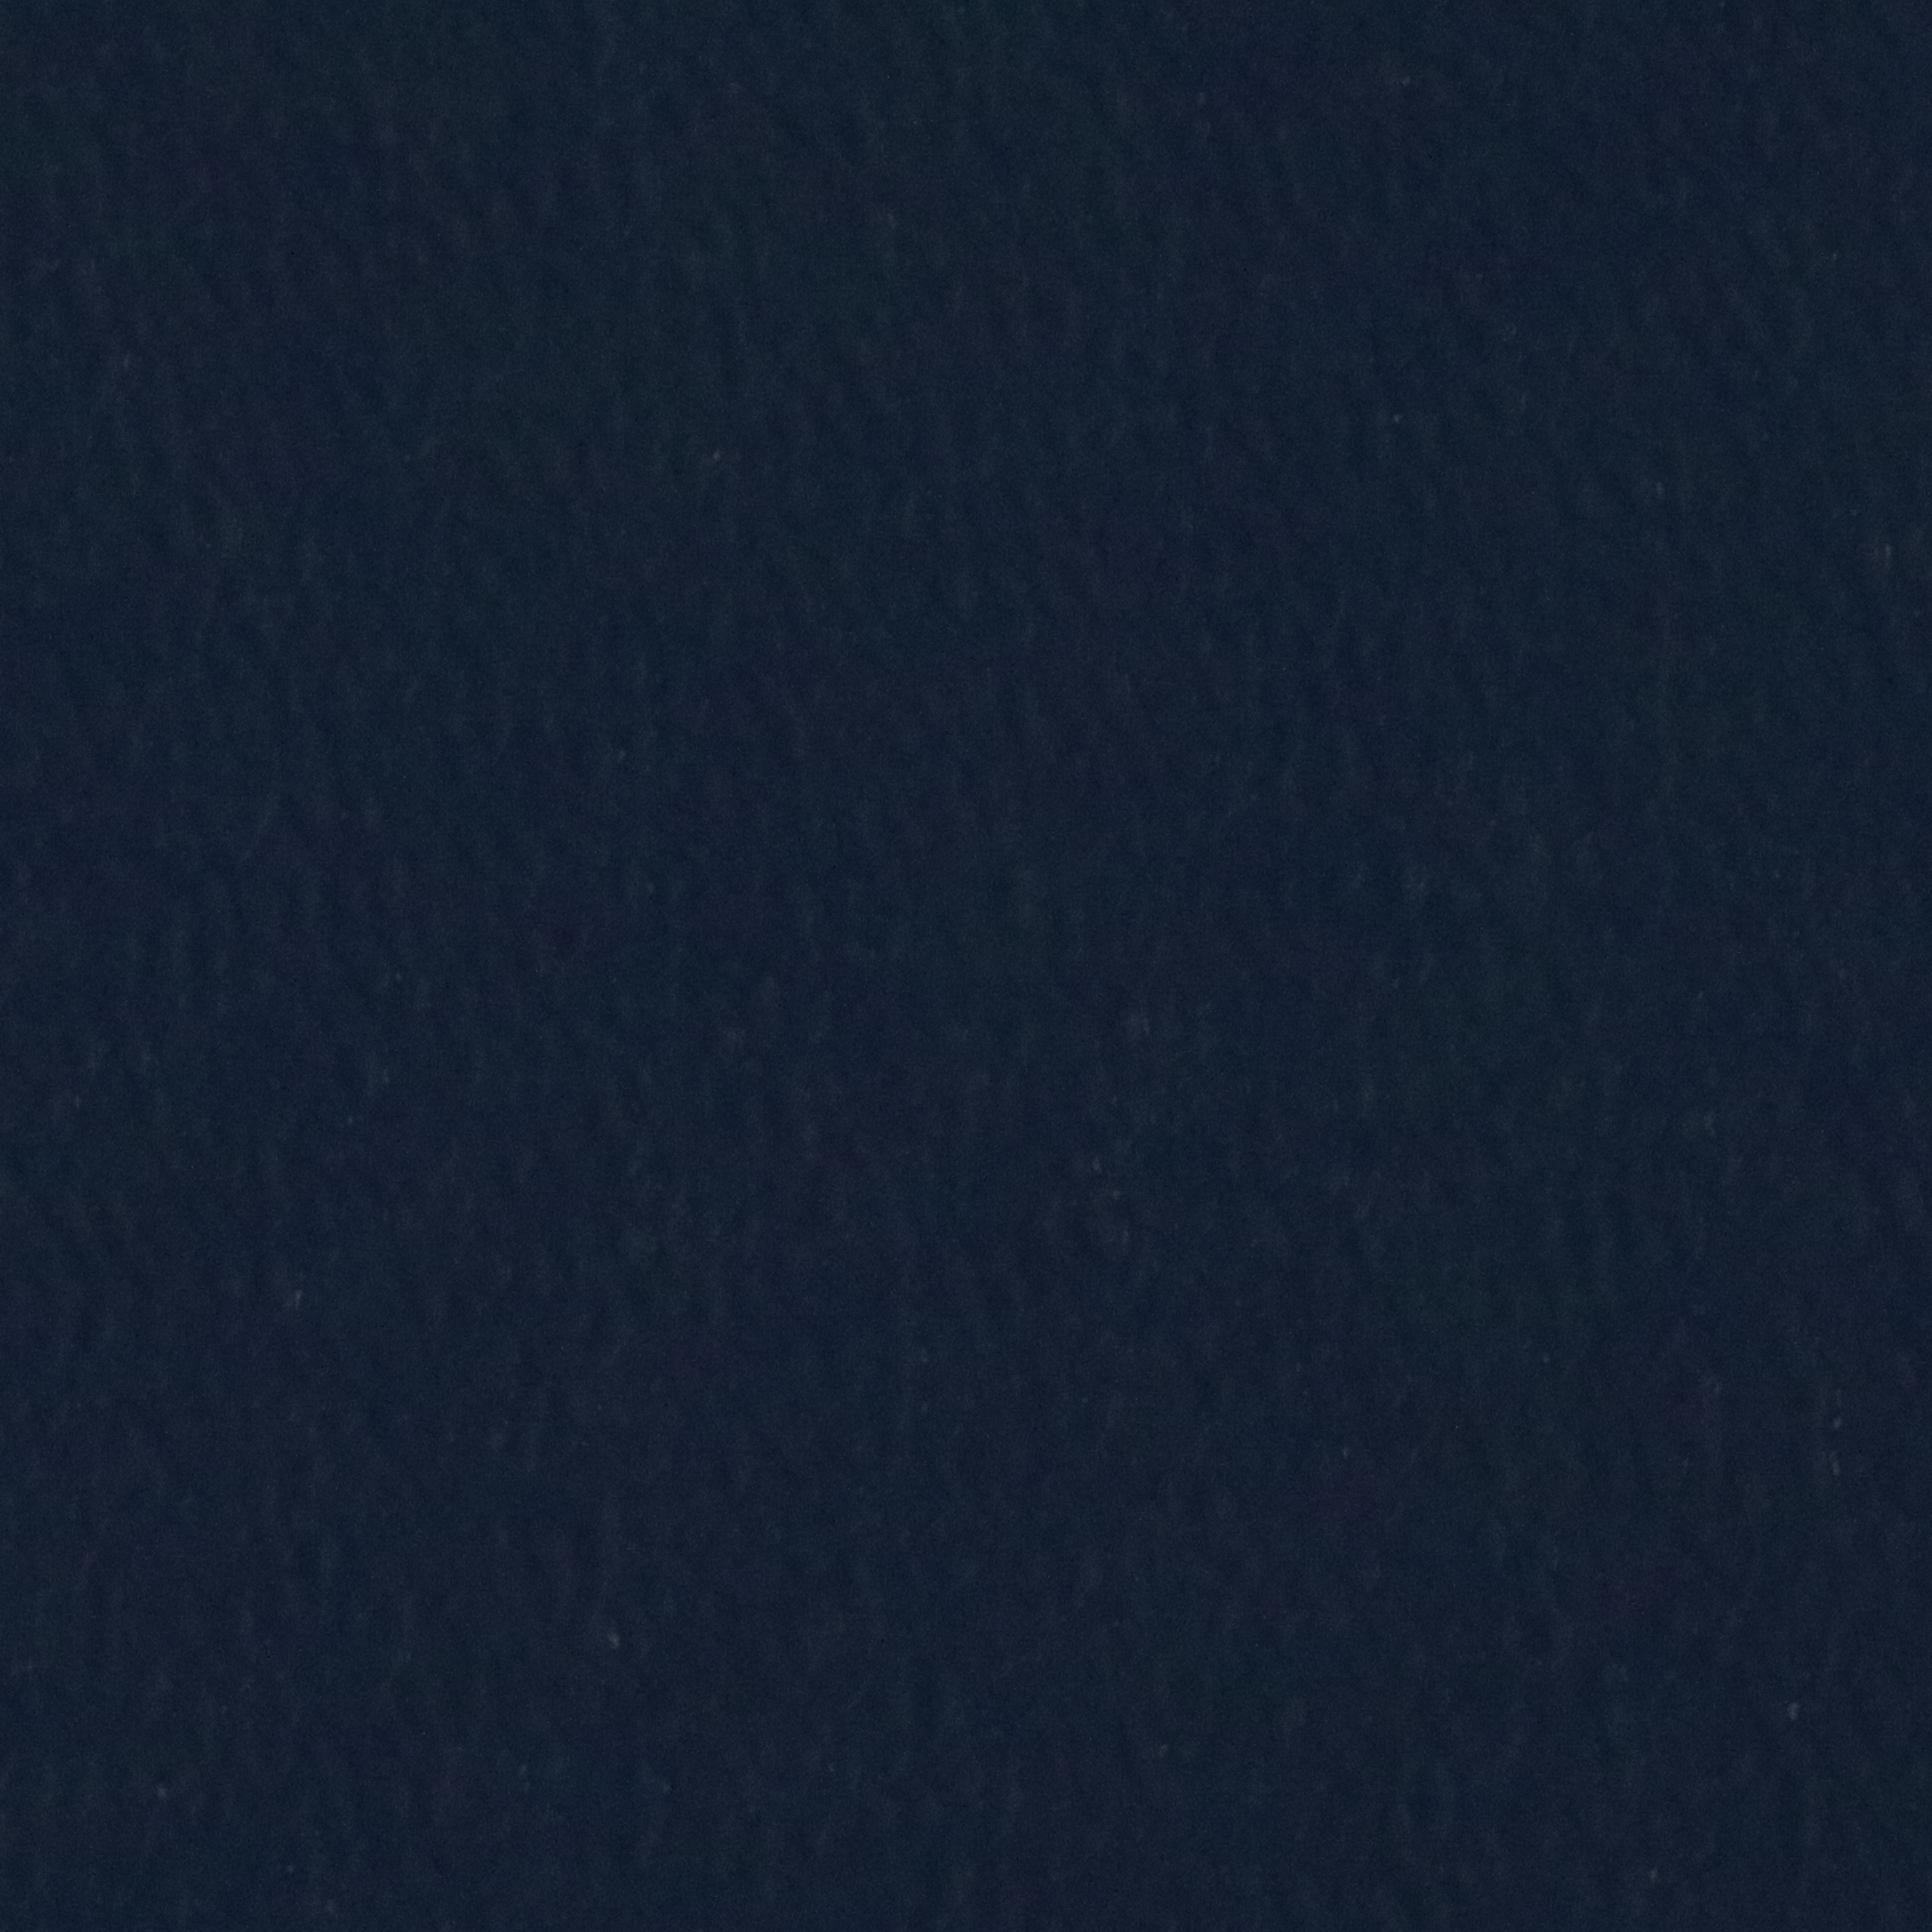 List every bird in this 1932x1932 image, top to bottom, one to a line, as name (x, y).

None